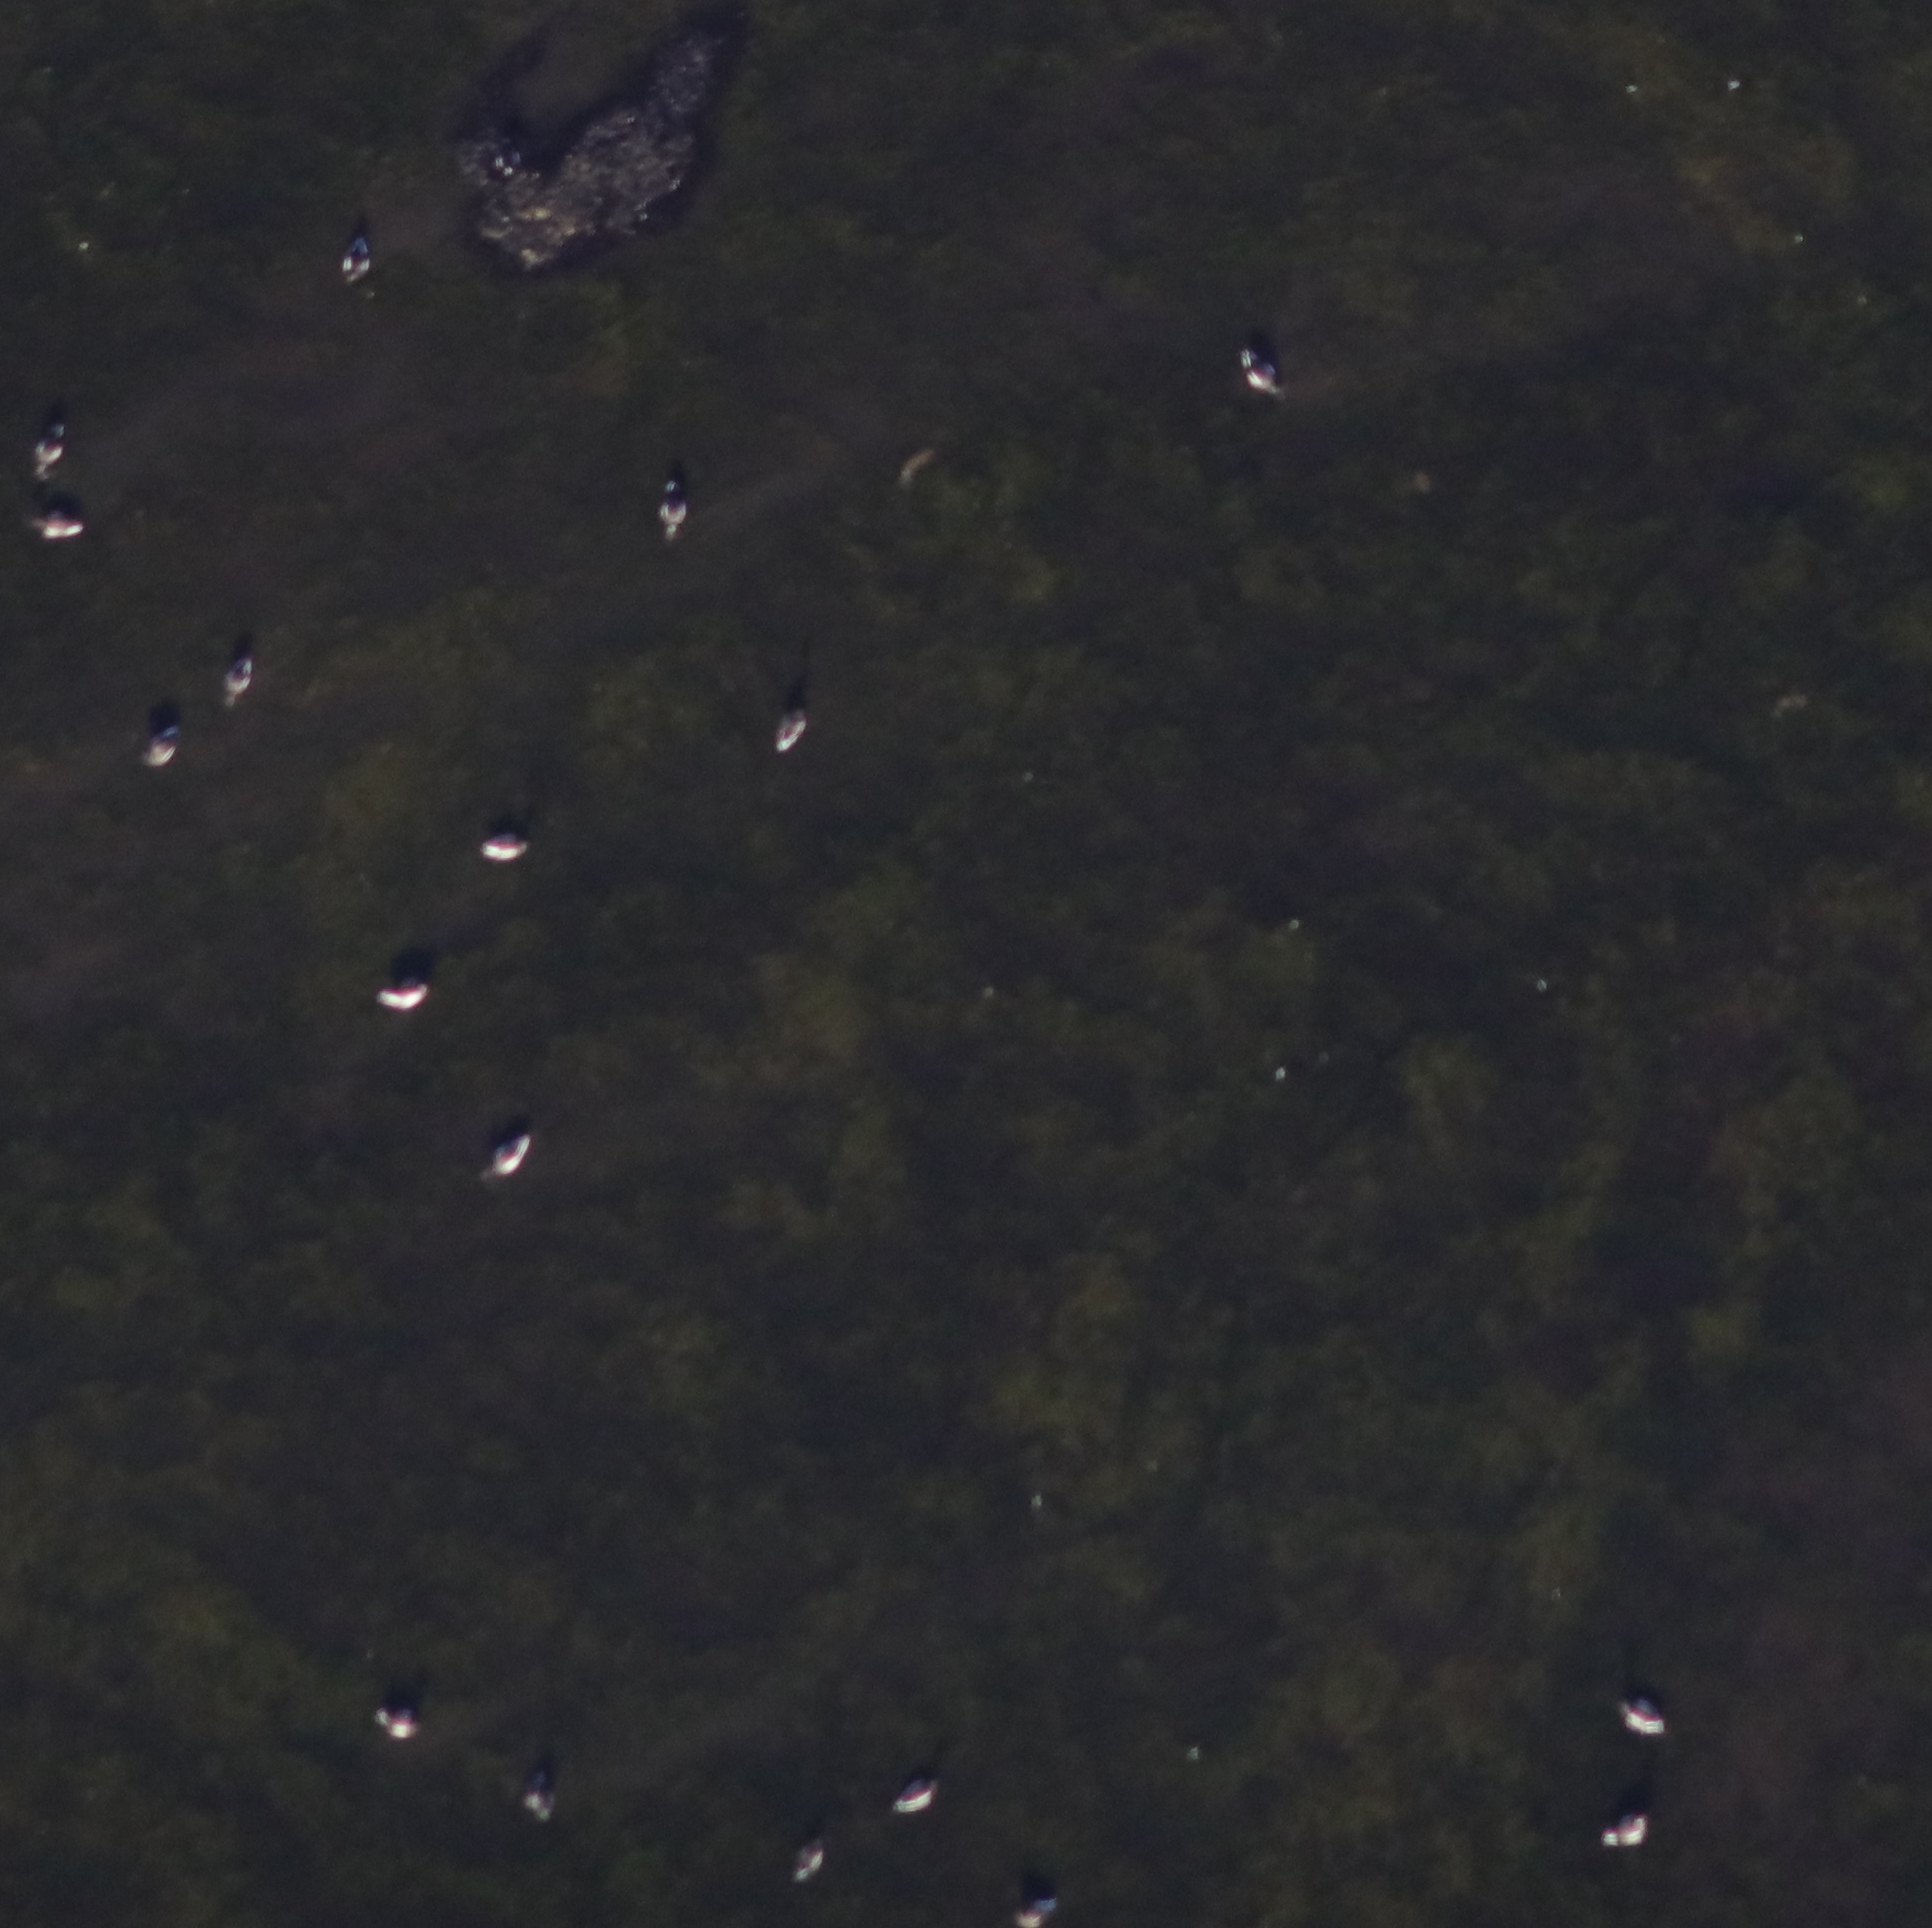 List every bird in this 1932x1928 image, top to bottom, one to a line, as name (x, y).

brant (358, 261)
brant (1262, 376)
brant (52, 455)
brant (673, 510)
brant (58, 522)
brant (239, 682)
brant (790, 727)
brant (160, 748)
brant (506, 857)
brant (401, 997)
brant (511, 1155)
brant (1649, 1711)
brant (398, 1723)
brant (925, 1789)
brant (537, 1794)
brant (1630, 1838)
brant (814, 1855)
brant (1038, 1914)